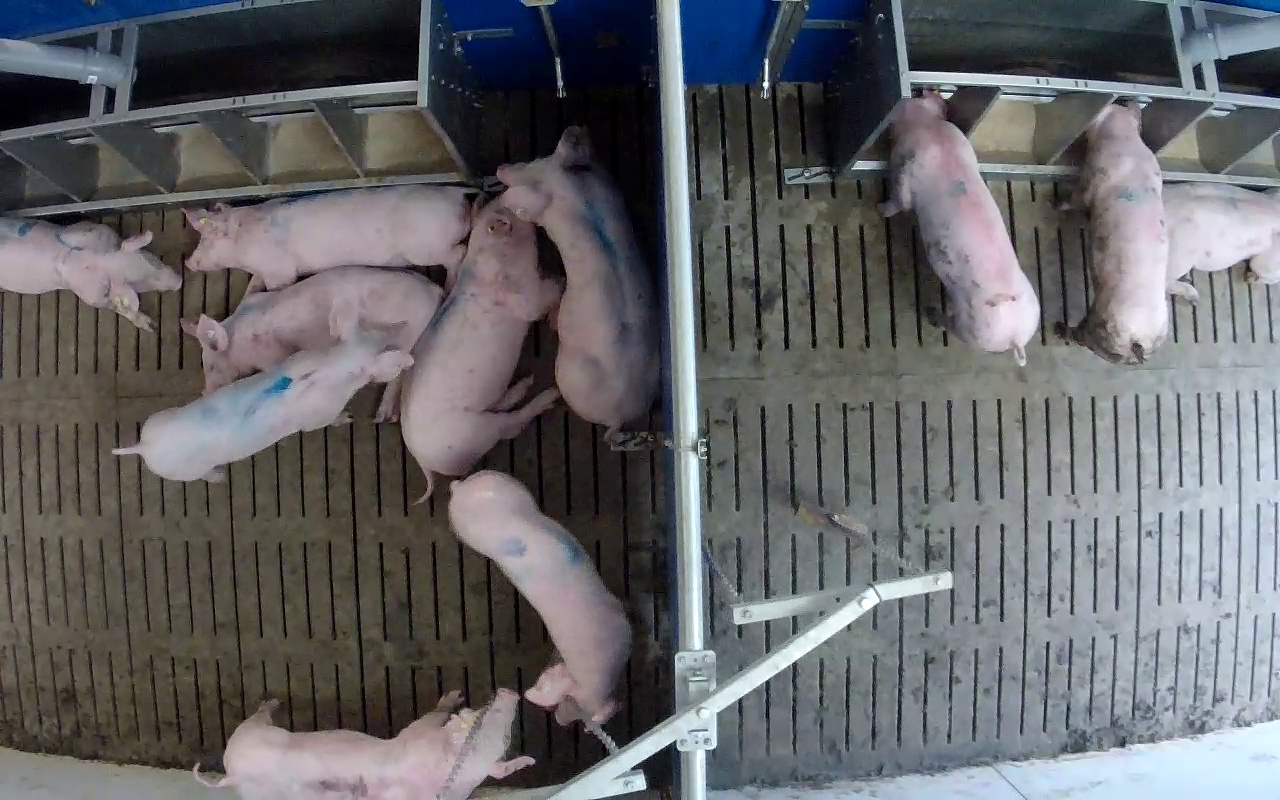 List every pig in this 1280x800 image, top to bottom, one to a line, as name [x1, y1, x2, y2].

pig [875, 86, 1040, 365]
pig [1055, 101, 1166, 367]
pig [494, 126, 663, 448]
pig [1159, 181, 1279, 304]
pig [180, 184, 480, 294]
pig [402, 186, 565, 510]
pig [0, 217, 182, 334]
pig [178, 269, 446, 423]
pig [113, 297, 417, 485]
pig [446, 468, 630, 734]
pig [189, 683, 537, 798]